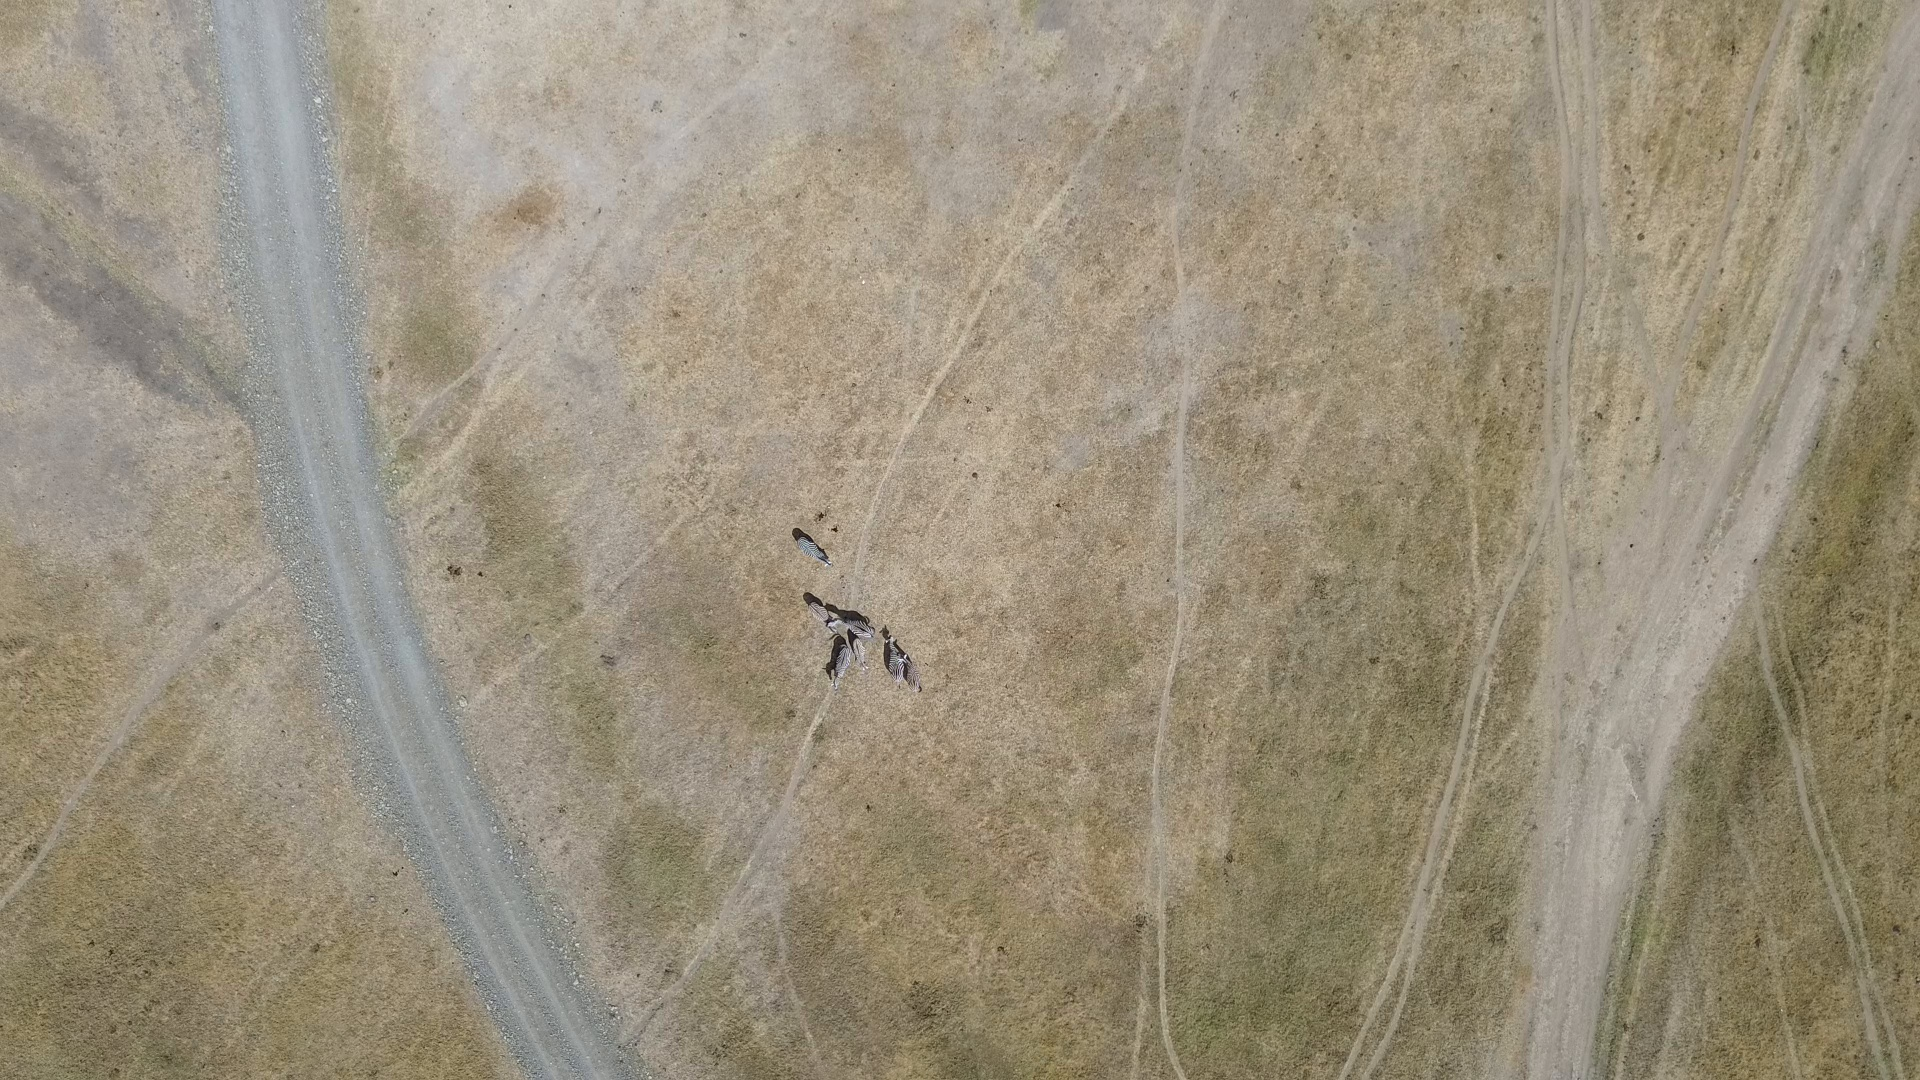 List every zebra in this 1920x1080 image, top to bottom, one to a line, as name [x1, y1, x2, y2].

zebra [797, 537, 832, 568]
zebra [810, 603, 835, 634]
zebra [833, 615, 873, 635]
zebra [852, 633, 872, 671]
zebra [883, 637, 904, 684]
zebra [831, 646, 851, 691]
zebra [903, 659, 921, 693]